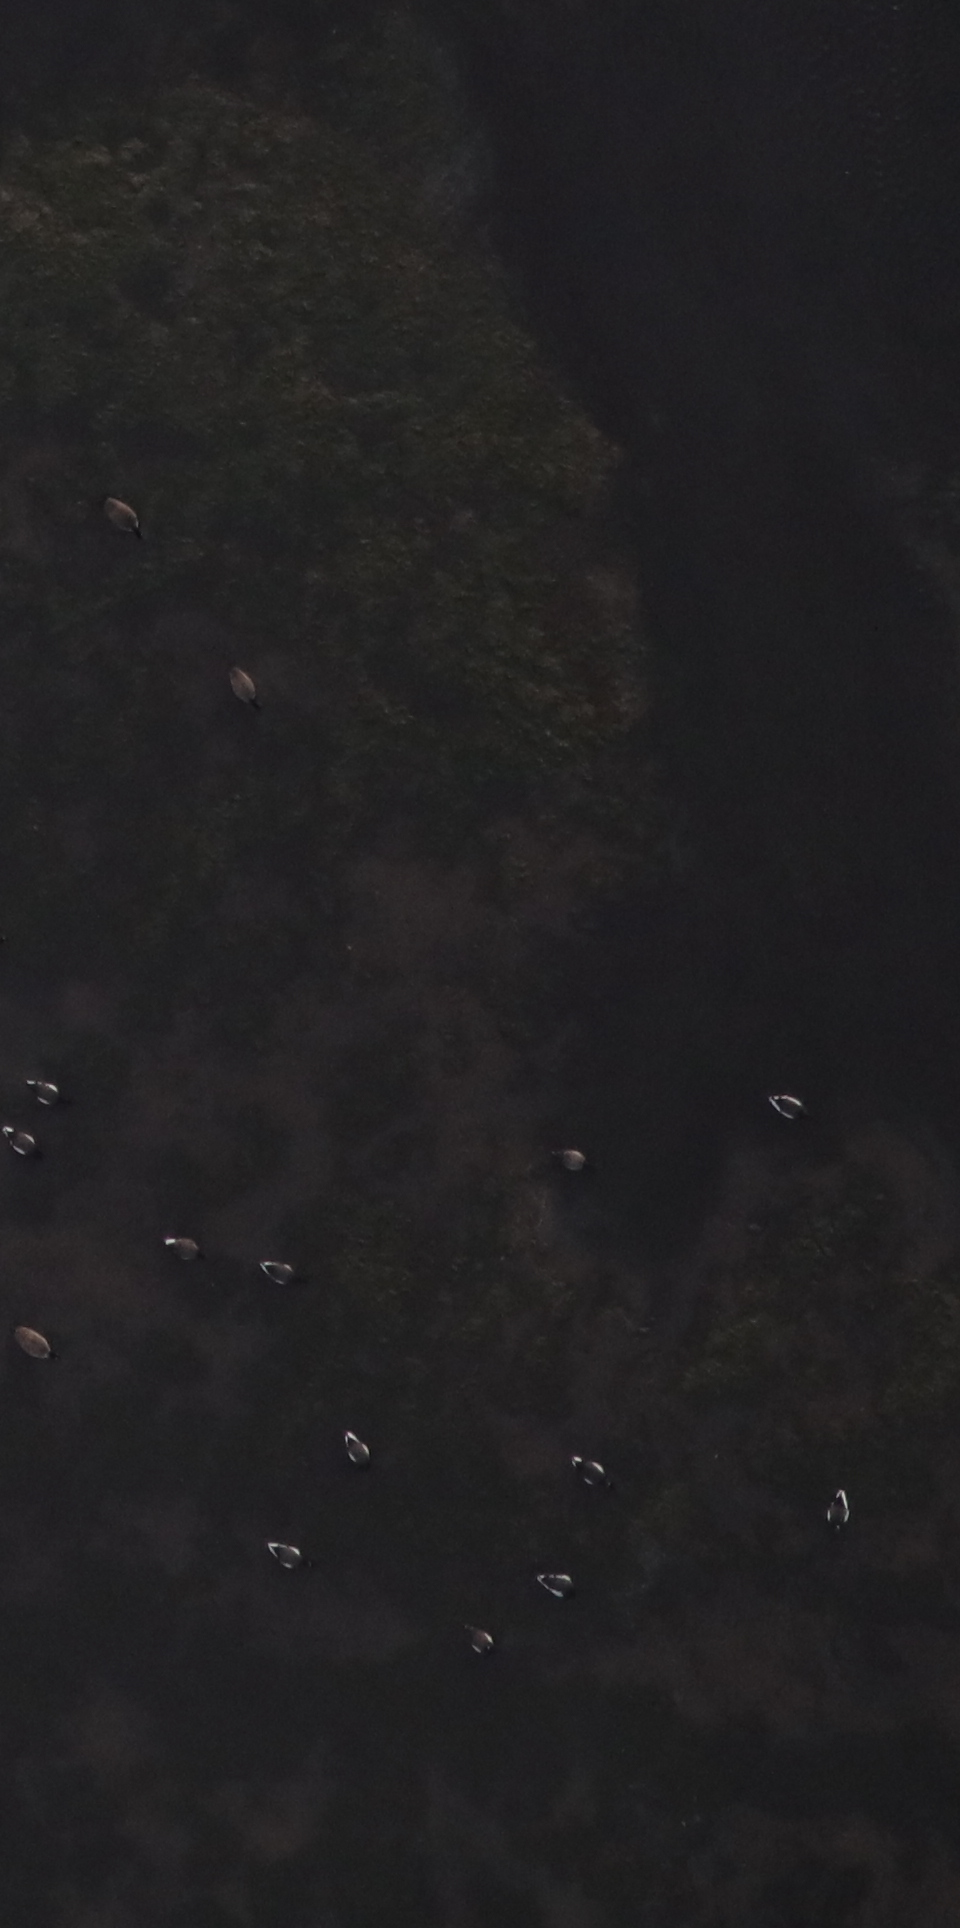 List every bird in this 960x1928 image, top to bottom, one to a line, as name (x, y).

Canada goose (120, 515)
Canada goose (242, 687)
brant (43, 1091)
brant (792, 1108)
brant (21, 1141)
Canada goose (574, 1161)
brant (183, 1246)
brant (278, 1272)
Canada goose (32, 1343)
brant (357, 1449)
brant (592, 1472)
brant (836, 1511)
brant (288, 1555)
brant (558, 1585)
brant (480, 1642)